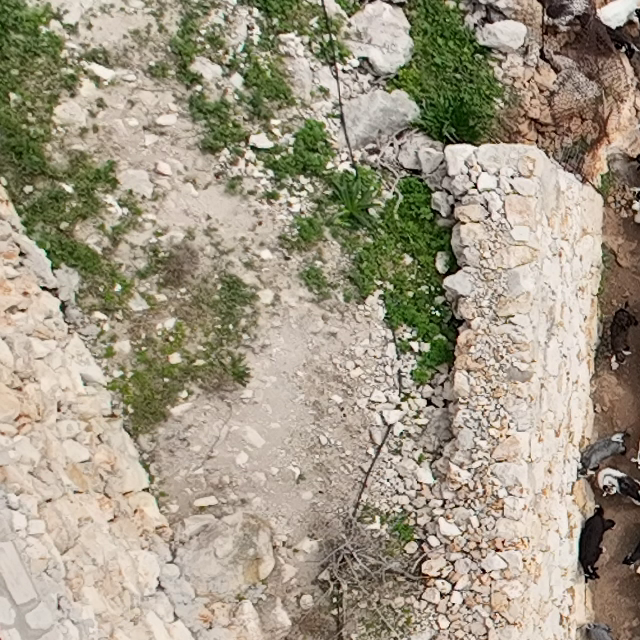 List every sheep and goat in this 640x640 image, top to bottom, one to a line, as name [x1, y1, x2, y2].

goat [633, 9, 639, 77]
goat [634, 135, 639, 169]
goat [632, 197, 639, 229]
goat [611, 308, 637, 361]
goat [631, 400, 639, 471]
goat [577, 432, 629, 478]
goat [596, 469, 639, 506]
goat [579, 504, 615, 582]
goat [623, 516, 639, 565]
goat [585, 623, 629, 639]